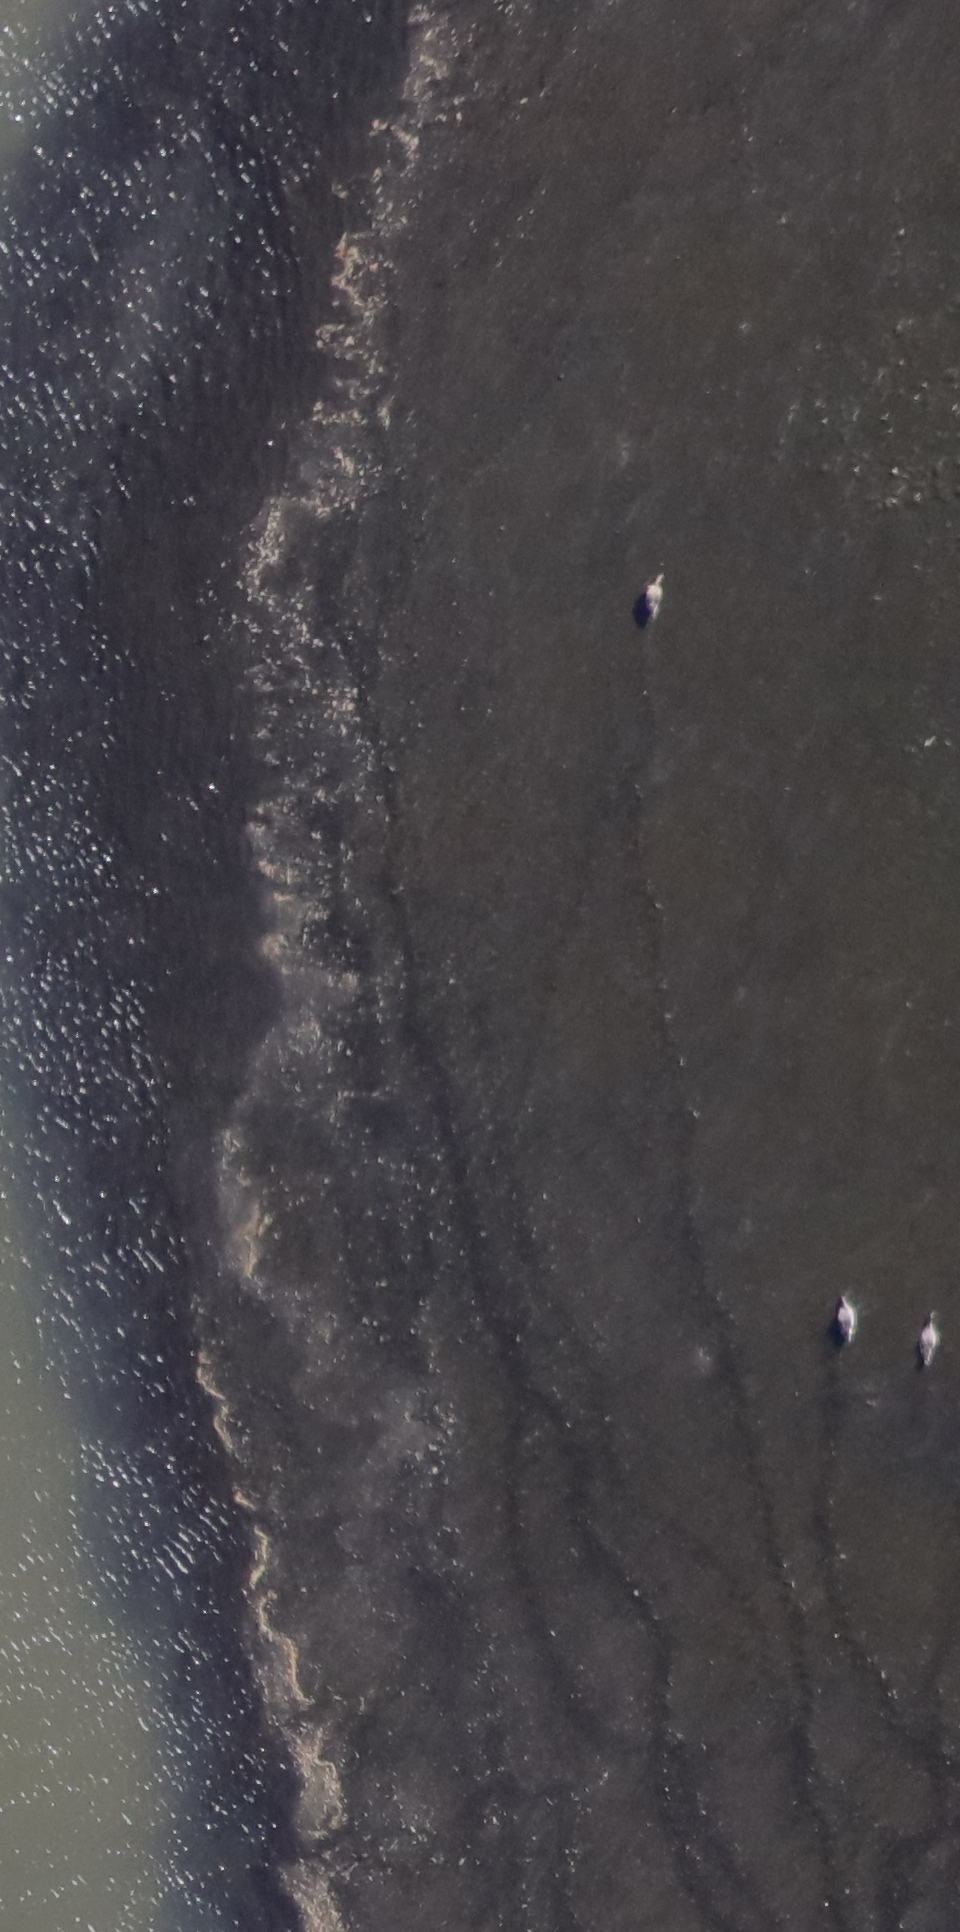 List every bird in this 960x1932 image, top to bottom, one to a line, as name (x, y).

other bird (652, 594)
other bird (846, 1323)
other bird (928, 1338)